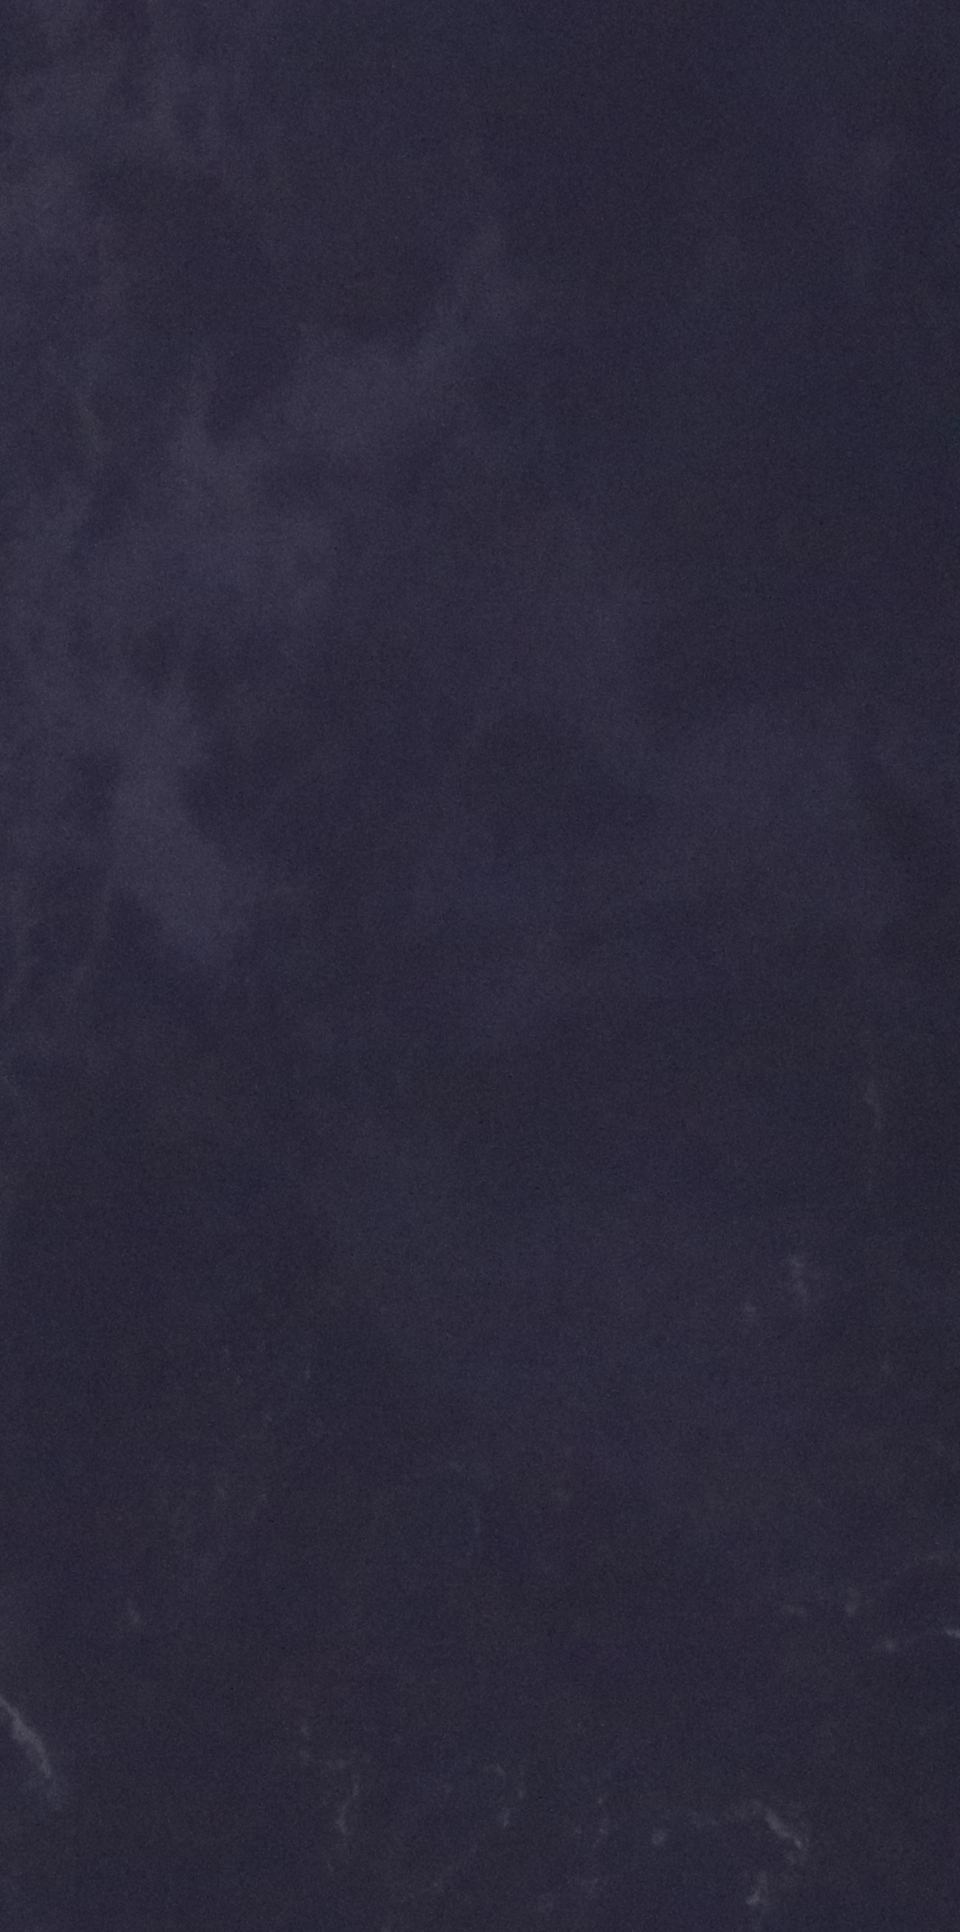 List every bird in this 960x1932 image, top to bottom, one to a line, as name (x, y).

None